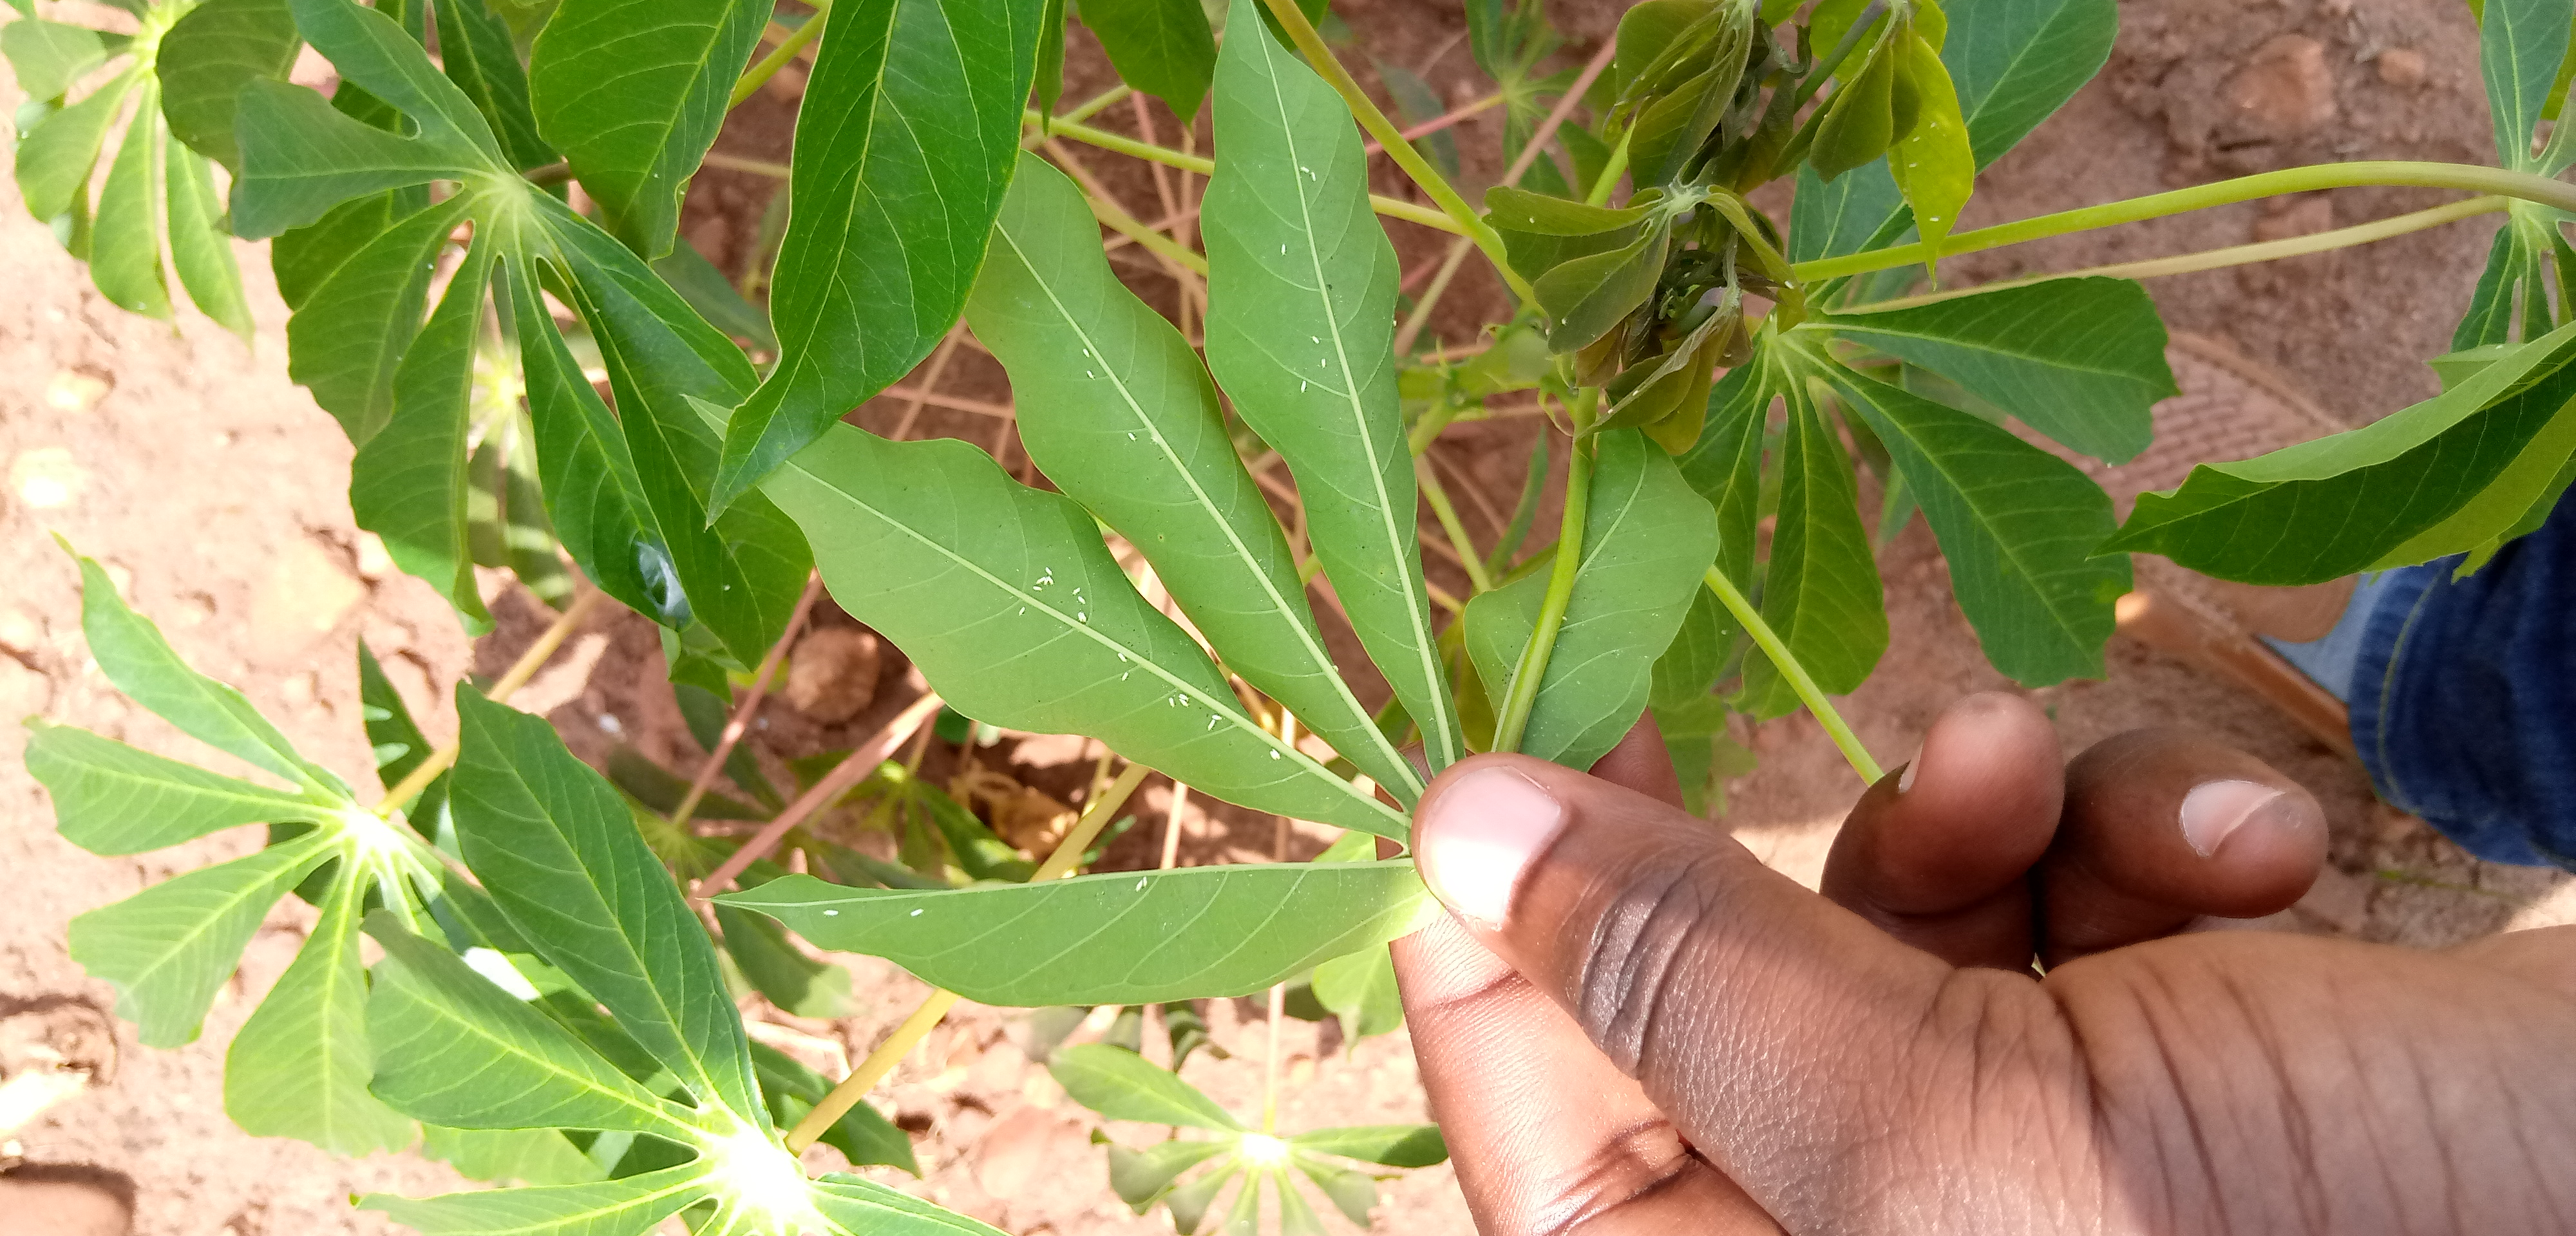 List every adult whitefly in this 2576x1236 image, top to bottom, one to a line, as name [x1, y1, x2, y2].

whitefly [1298, 164, 1310, 174]
whitefly [1309, 170, 1317, 184]
whitefly [1927, 216, 1940, 224]
whitefly [1528, 216, 1535, 225]
whitefly [1278, 240, 1291, 259]
whitefly [1783, 278, 1795, 290]
whitefly [1560, 316, 1567, 326]
whitefly [1389, 318, 1401, 331]
whitefly [1542, 328, 1552, 337]
whitefly [1309, 333, 1324, 347]
whitefly [1080, 345, 1094, 359]
whitefly [1318, 357, 1329, 371]
whitefly [1085, 369, 1096, 380]
whitefly [1298, 378, 1309, 395]
whitefly [1631, 389, 1640, 398]
whitefly [1606, 407, 1615, 415]
whitefly [1126, 431, 1137, 443]
whitefly [1044, 565, 1055, 576]
whitefly [1048, 575, 1055, 586]
whitefly [1035, 576, 1045, 585]
whitefly [1044, 576, 1048, 585]
whitefly [1031, 584, 1043, 593]
whitefly [1070, 586, 1082, 596]
whitefly [1076, 595, 1088, 606]
whitefly [1016, 604, 1028, 617]
whitefly [1082, 610, 1089, 624]
whitefly [1077, 611, 1083, 623]
whitefly [1560, 613, 1569, 623]
whitefly [1115, 651, 1128, 664]
whitefly [1331, 662, 1340, 674]
whitefly [1120, 670, 1131, 682]
whitefly [1177, 692, 1190, 701]
whitefly [1168, 696, 1175, 709]
whitefly [1179, 698, 1189, 709]
whitefly [1211, 713, 1224, 722]
whitefly [1207, 718, 1216, 733]
whitefly [1273, 747, 1282, 760]
whitefly [1269, 750, 1276, 762]
whitefly [1142, 874, 1149, 888]
whitefly [1133, 879, 1143, 894]
whitefly [907, 905, 926, 918]
whitefly [822, 906, 840, 918]